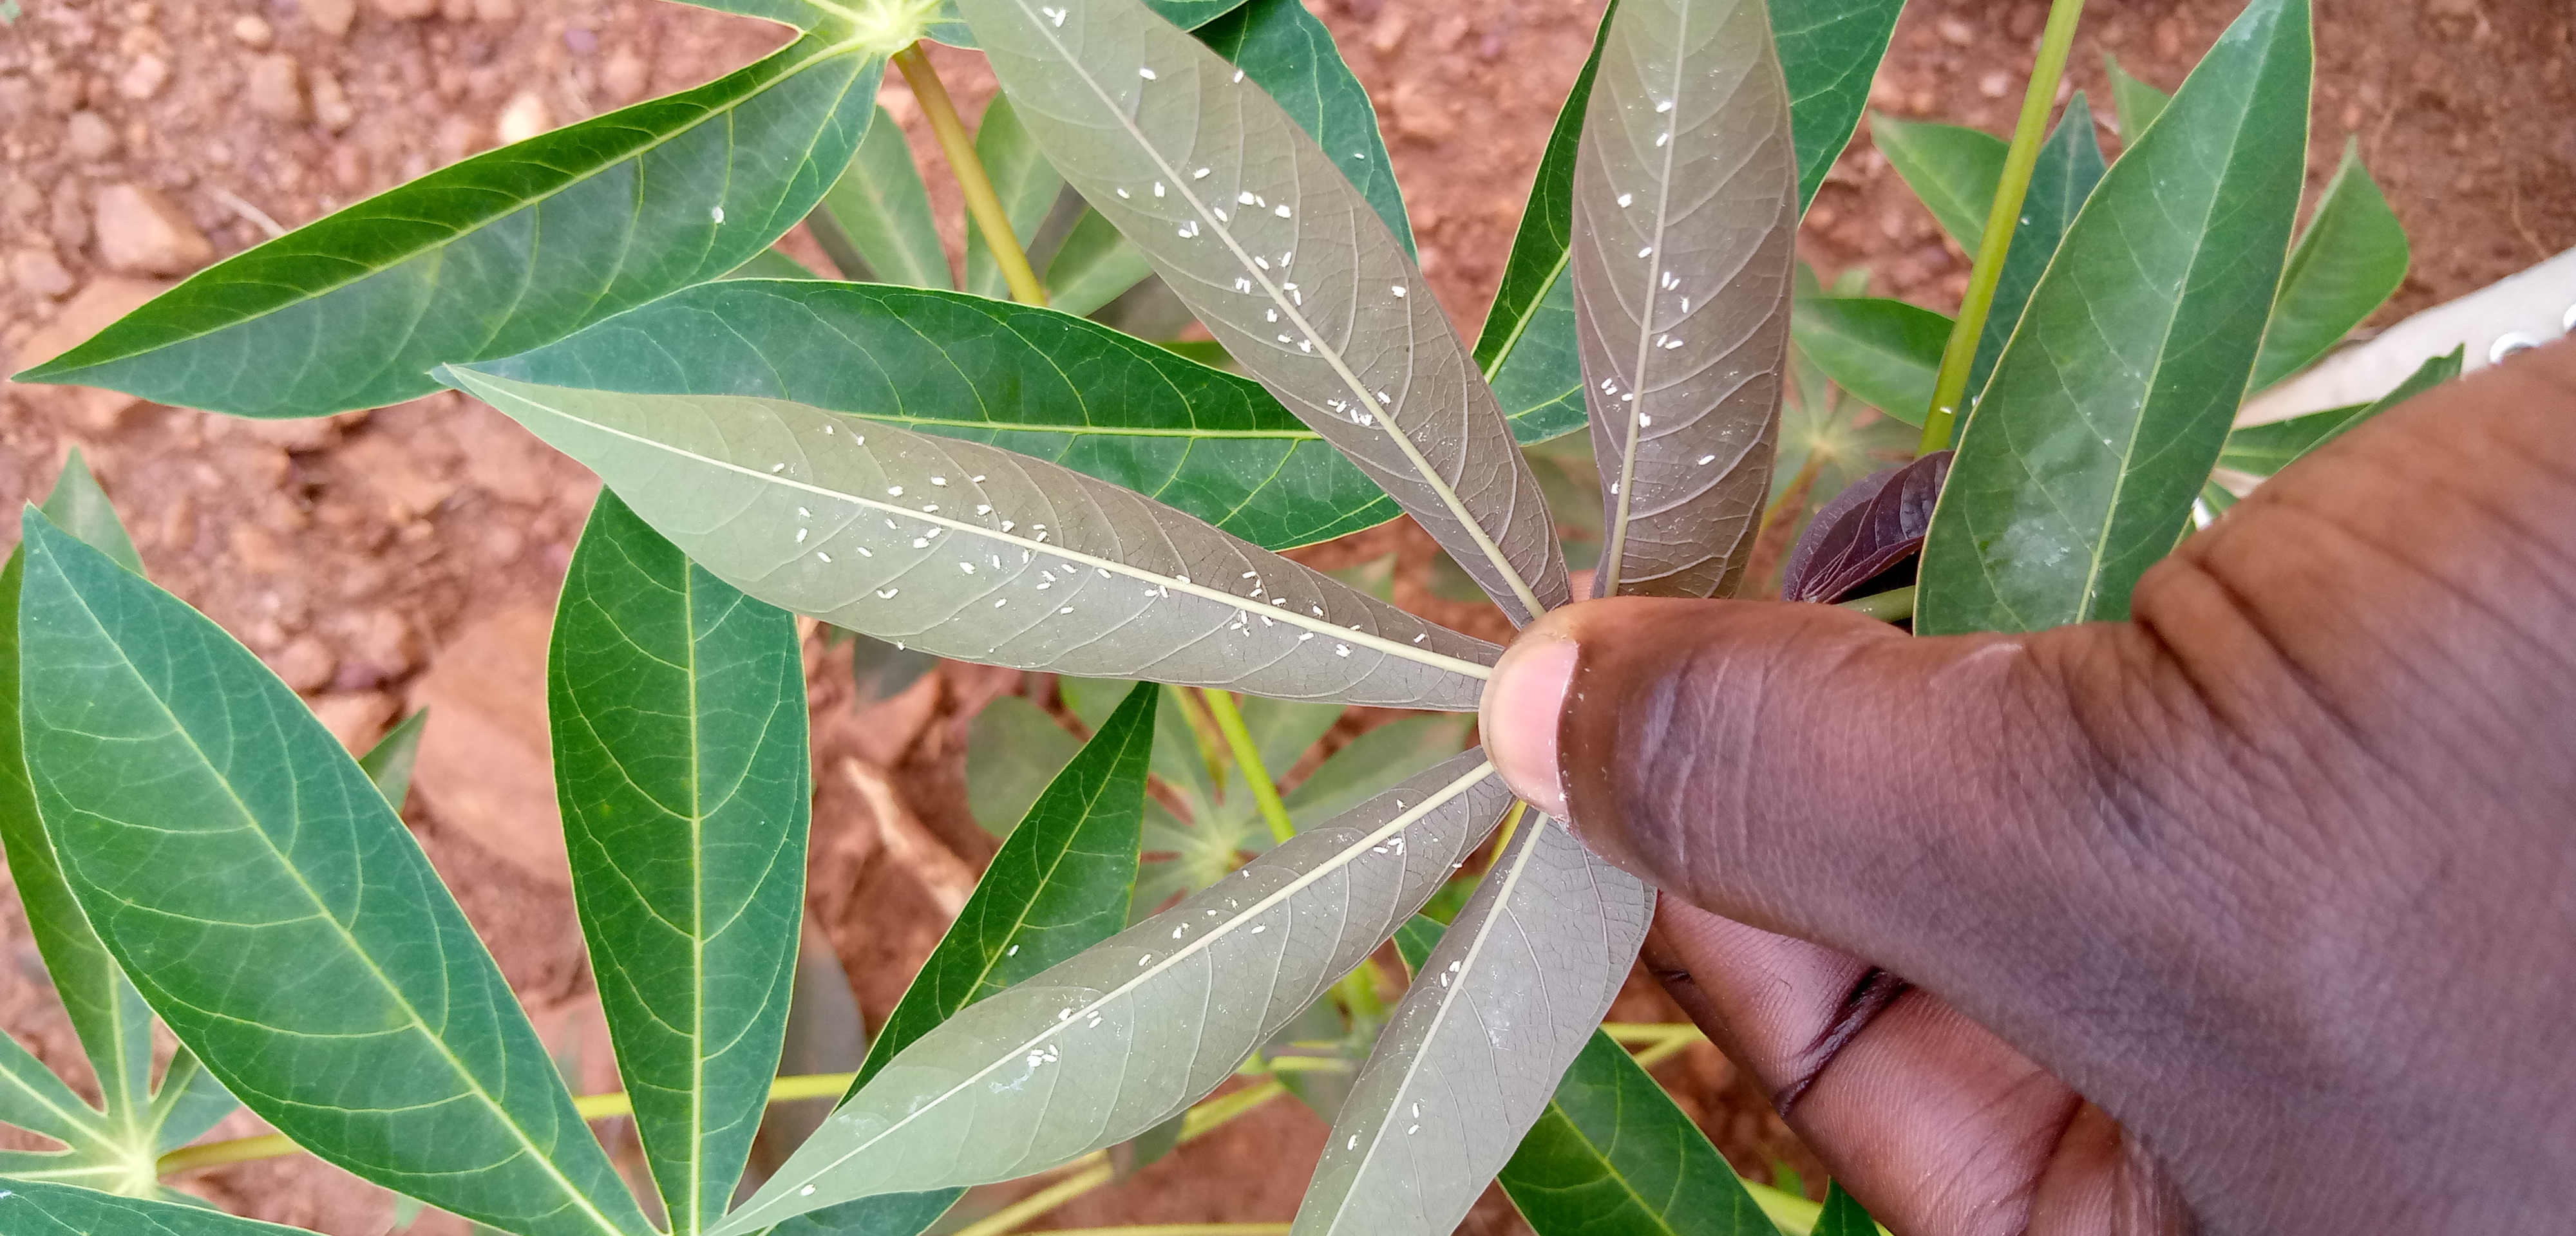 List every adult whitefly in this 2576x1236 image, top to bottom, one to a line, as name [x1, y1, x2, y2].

whitefly [1041, 6, 1056, 19]
whitefly [1055, 6, 1070, 28]
whitefly [1232, 66, 1245, 84]
whitefly [1138, 68, 1159, 82]
whitefly [1655, 99, 1673, 114]
whitefly [1654, 133, 1669, 147]
whitefly [1353, 151, 1365, 162]
whitefly [1191, 165, 1213, 180]
whitefly [1154, 180, 1160, 198]
whitefly [1160, 184, 1166, 199]
whitefly [1115, 187, 1131, 200]
whitefly [1238, 191, 1255, 206]
whitefly [1616, 193, 1634, 209]
whitefly [1255, 194, 1268, 209]
whitefly [1274, 203, 1292, 220]
whitefly [709, 203, 731, 228]
whitefly [1213, 206, 1230, 223]
whitefly [2020, 216, 2032, 227]
whitefly [1189, 220, 1200, 238]
whitefly [1178, 227, 1193, 239]
whitefly [1636, 245, 1654, 258]
whitefly [1278, 248, 1297, 271]
whitefly [1252, 252, 1273, 270]
whitefly [1660, 270, 1670, 290]
whitefly [1233, 276, 1243, 292]
whitefly [1668, 276, 1681, 292]
whitefly [1243, 278, 1253, 295]
whitefly [1281, 280, 1302, 292]
whitefly [1391, 282, 1408, 300]
whitefly [1293, 288, 1304, 308]
whitefly [1678, 296, 1691, 315]
whitefly [1264, 306, 1281, 326]
whitefly [1274, 332, 1292, 344]
whitefly [1656, 333, 1670, 349]
whitefly [1297, 337, 1312, 355]
whitefly [1665, 338, 1683, 350]
whitefly [1600, 377, 1613, 390]
whitefly [1605, 386, 1618, 397]
whitefly [1376, 388, 1392, 406]
whitefly [1620, 393, 1634, 402]
whitefly [1969, 394, 1980, 409]
whitefly [1325, 397, 1339, 407]
whitefly [1334, 400, 1348, 415]
whitefly [1348, 406, 1361, 425]
whitefly [1938, 406, 1952, 416]
whitefly [1638, 411, 1646, 427]
whitefly [1358, 412, 1374, 427]
whitefly [1645, 414, 1654, 427]
whitefly [824, 423, 836, 436]
whitefly [854, 432, 867, 446]
whitefly [1696, 454, 1716, 467]
whitefly [770, 460, 786, 475]
whitefly [971, 472, 987, 485]
whitefly [929, 473, 949, 490]
whitefly [1610, 480, 1620, 497]
whitefly [886, 482, 905, 500]
whitefly [920, 501, 941, 515]
whitefly [973, 501, 996, 521]
whitefly [797, 503, 813, 520]
whitefly [882, 514, 899, 532]
whitefly [1000, 517, 1018, 534]
whitefly [1031, 521, 1048, 532]
whitefly [924, 524, 945, 539]
whitefly [795, 526, 811, 545]
whitefly [1034, 529, 1052, 544]
whitefly [912, 536, 933, 550]
whitefly [855, 543, 874, 560]
whitefly [1018, 547, 1033, 567]
whitefly [814, 549, 833, 564]
whitefly [990, 552, 1004, 572]
whitefly [956, 558, 977, 577]
whitefly [1059, 561, 1077, 574]
whitefly [1096, 565, 1113, 581]
whitefly [1241, 566, 1256, 580]
whitefly [1039, 568, 1058, 583]
whitefly [1175, 572, 1191, 585]
whitefly [1253, 576, 1264, 588]
whitefly [1034, 580, 1054, 593]
whitefly [875, 583, 885, 602]
whitefly [885, 583, 901, 601]
whitefly [1158, 583, 1173, 600]
whitefly [1140, 586, 1159, 599]
whitefly [1248, 586, 1265, 597]
whitefly [1270, 595, 1289, 609]
whitefly [992, 596, 1009, 612]
whitefly [1311, 602, 1326, 619]
whitefly [1058, 603, 1075, 616]
whitefly [1238, 606, 1249, 624]
whitefly [1259, 612, 1275, 628]
whitefly [1229, 619, 1243, 631]
whitefly [1347, 621, 1364, 633]
whitefly [1239, 625, 1253, 639]
whitefly [1296, 628, 1315, 644]
whitefly [1412, 631, 1429, 646]
whitefly [895, 639, 907, 650]
whitefly [1334, 641, 1353, 660]
whitefly [1394, 796, 1409, 811]
whitefly [1387, 837, 1405, 848]
whitefly [1396, 841, 1405, 856]
whitefly [1371, 844, 1390, 856]
whitefly [1451, 860, 1464, 872]
whitefly [1239, 867, 1253, 879]
whitefly [1228, 897, 1241, 910]
whitefly [1204, 907, 1219, 918]
whitefly [1180, 921, 1192, 932]
whitefly [1249, 922, 1267, 936]
whitefly [1169, 924, 1184, 941]
whitefly [1005, 941, 1024, 960]
whitefly [1138, 952, 1154, 969]
whitefly [1447, 959, 1463, 977]
whitefly [1439, 970, 1451, 989]
whitefly [1057, 1006, 1072, 1022]
whitefly [1088, 1008, 1099, 1017]
whitefly [1087, 1015, 1104, 1029]
whitefly [1046, 1042, 1059, 1056]
whitefly [1029, 1046, 1045, 1056]
whitefly [1042, 1053, 1059, 1064]
whitefly [1027, 1055, 1043, 1067]
whitefly [1410, 1098, 1423, 1120]
whitefly [1406, 1123, 1421, 1138]
whitefly [1345, 1132, 1358, 1153]